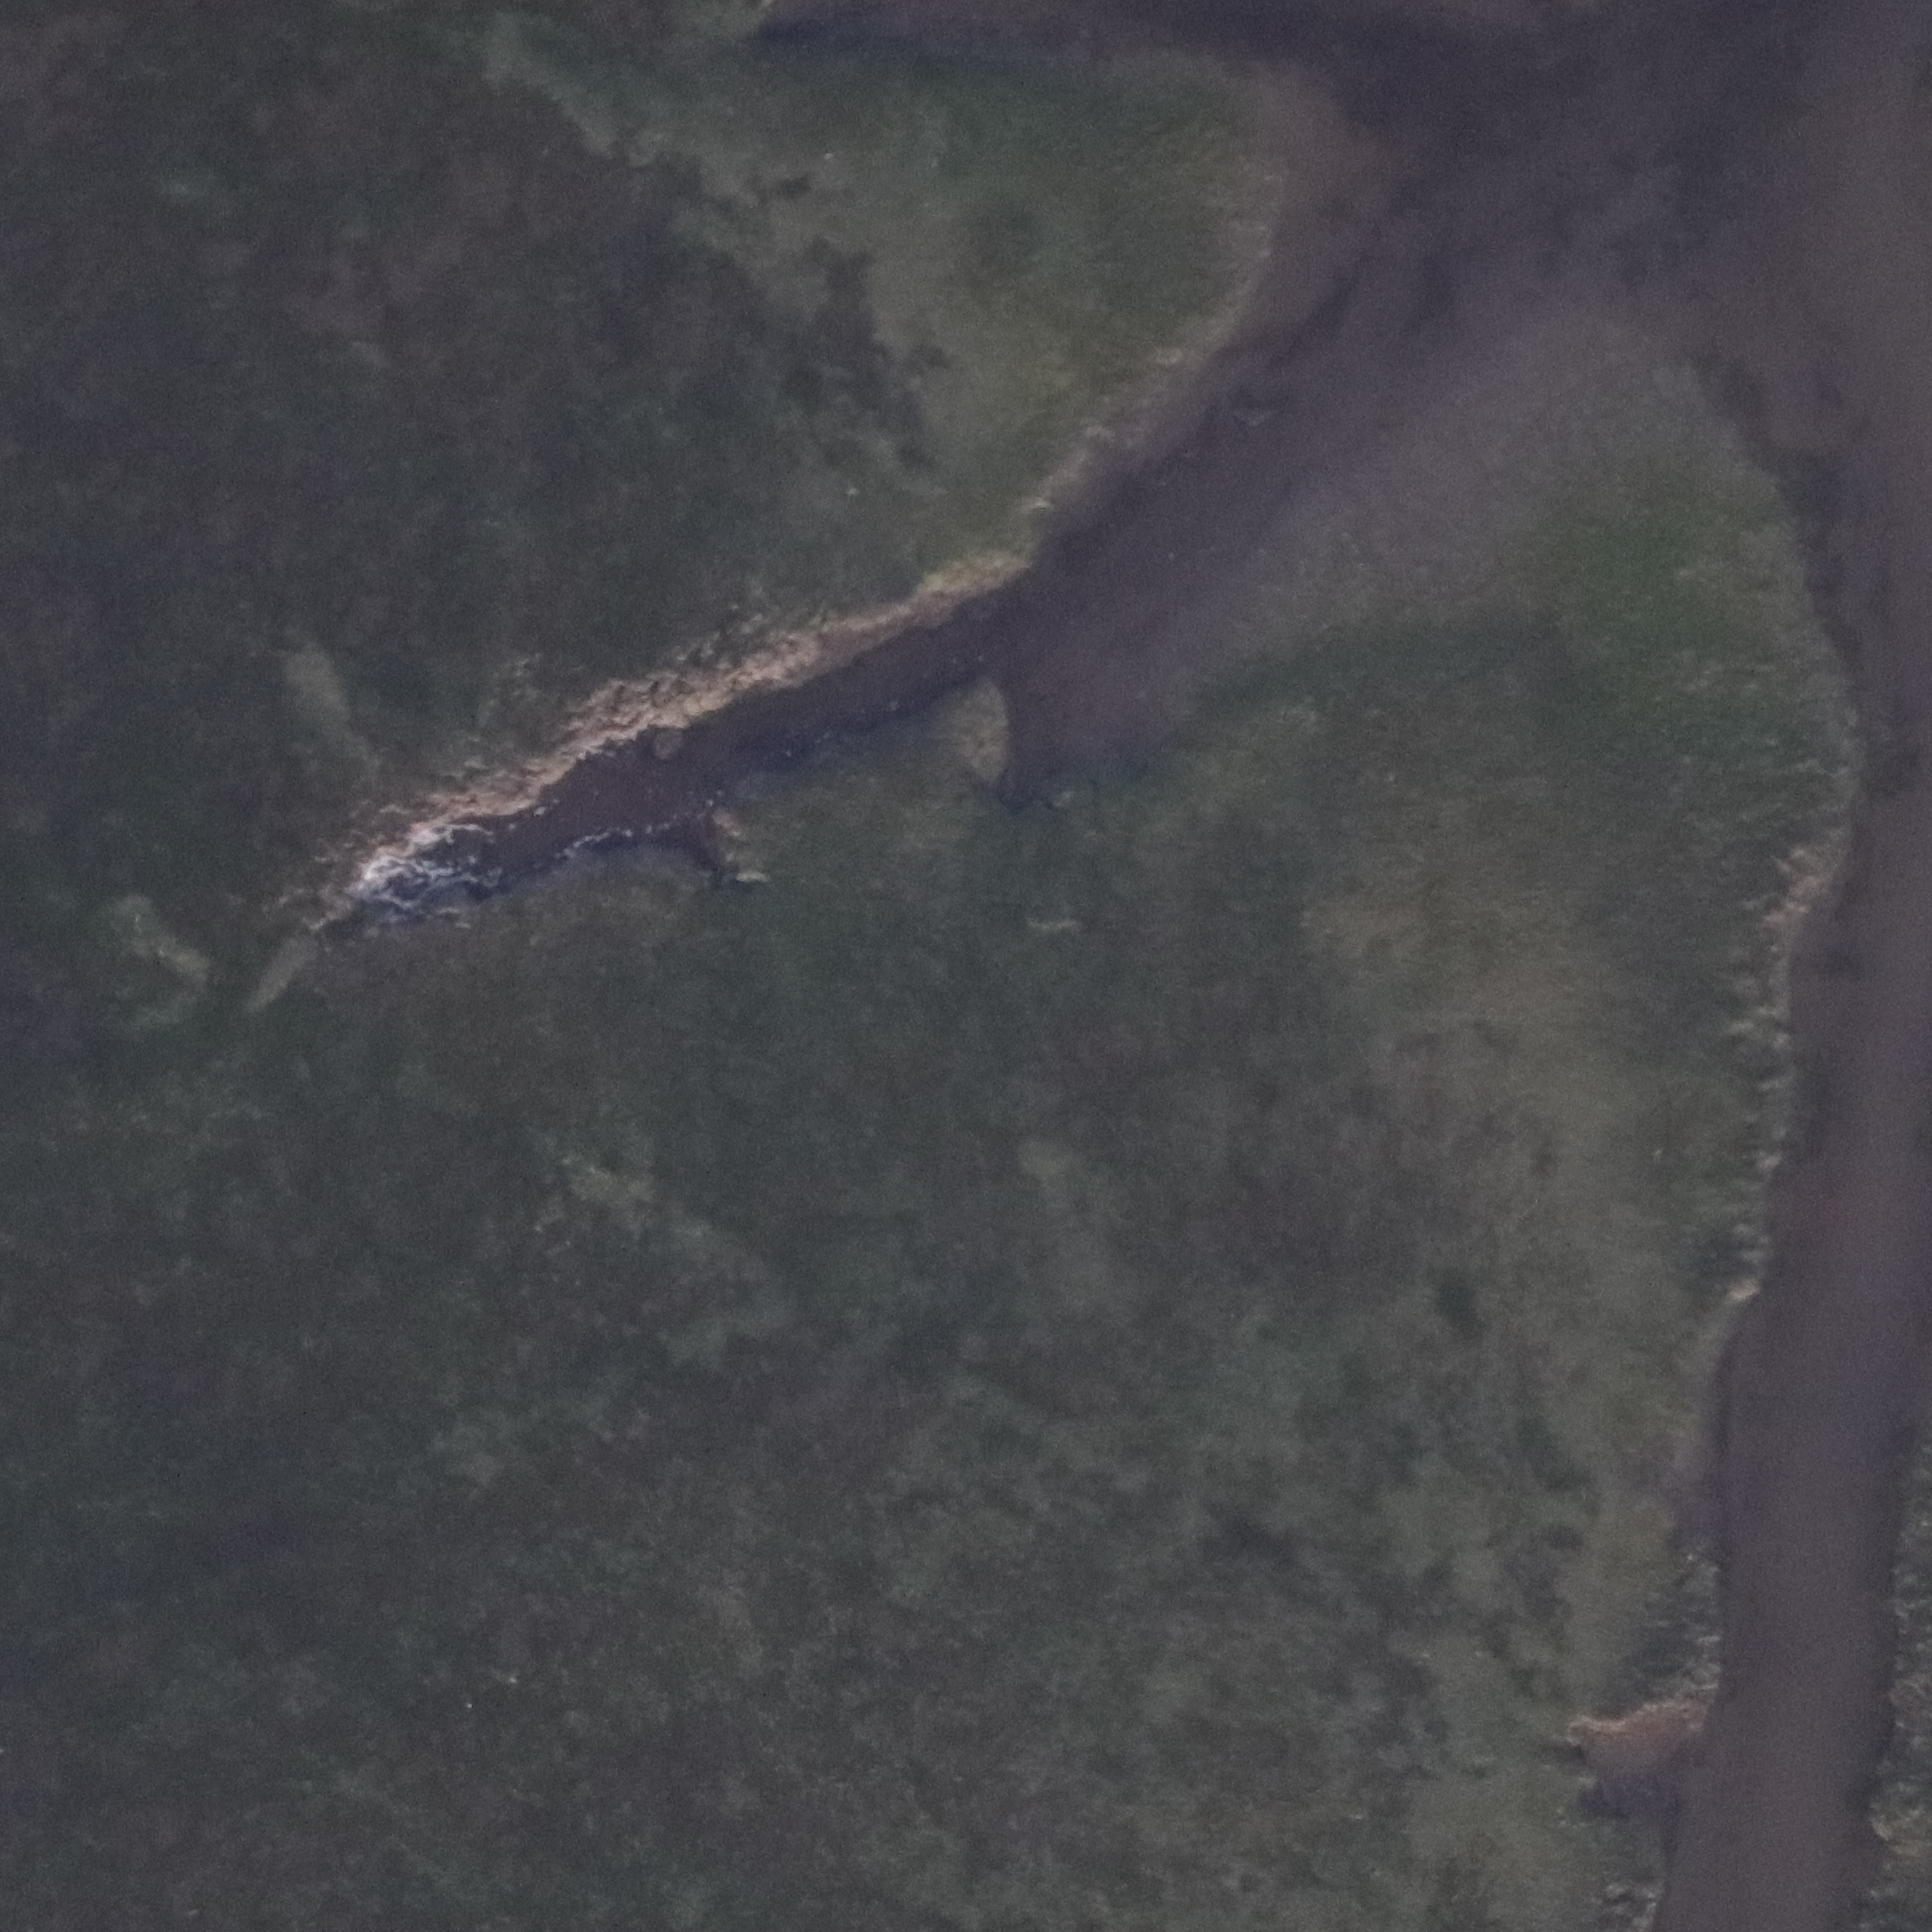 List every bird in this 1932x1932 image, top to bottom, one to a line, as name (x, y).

None